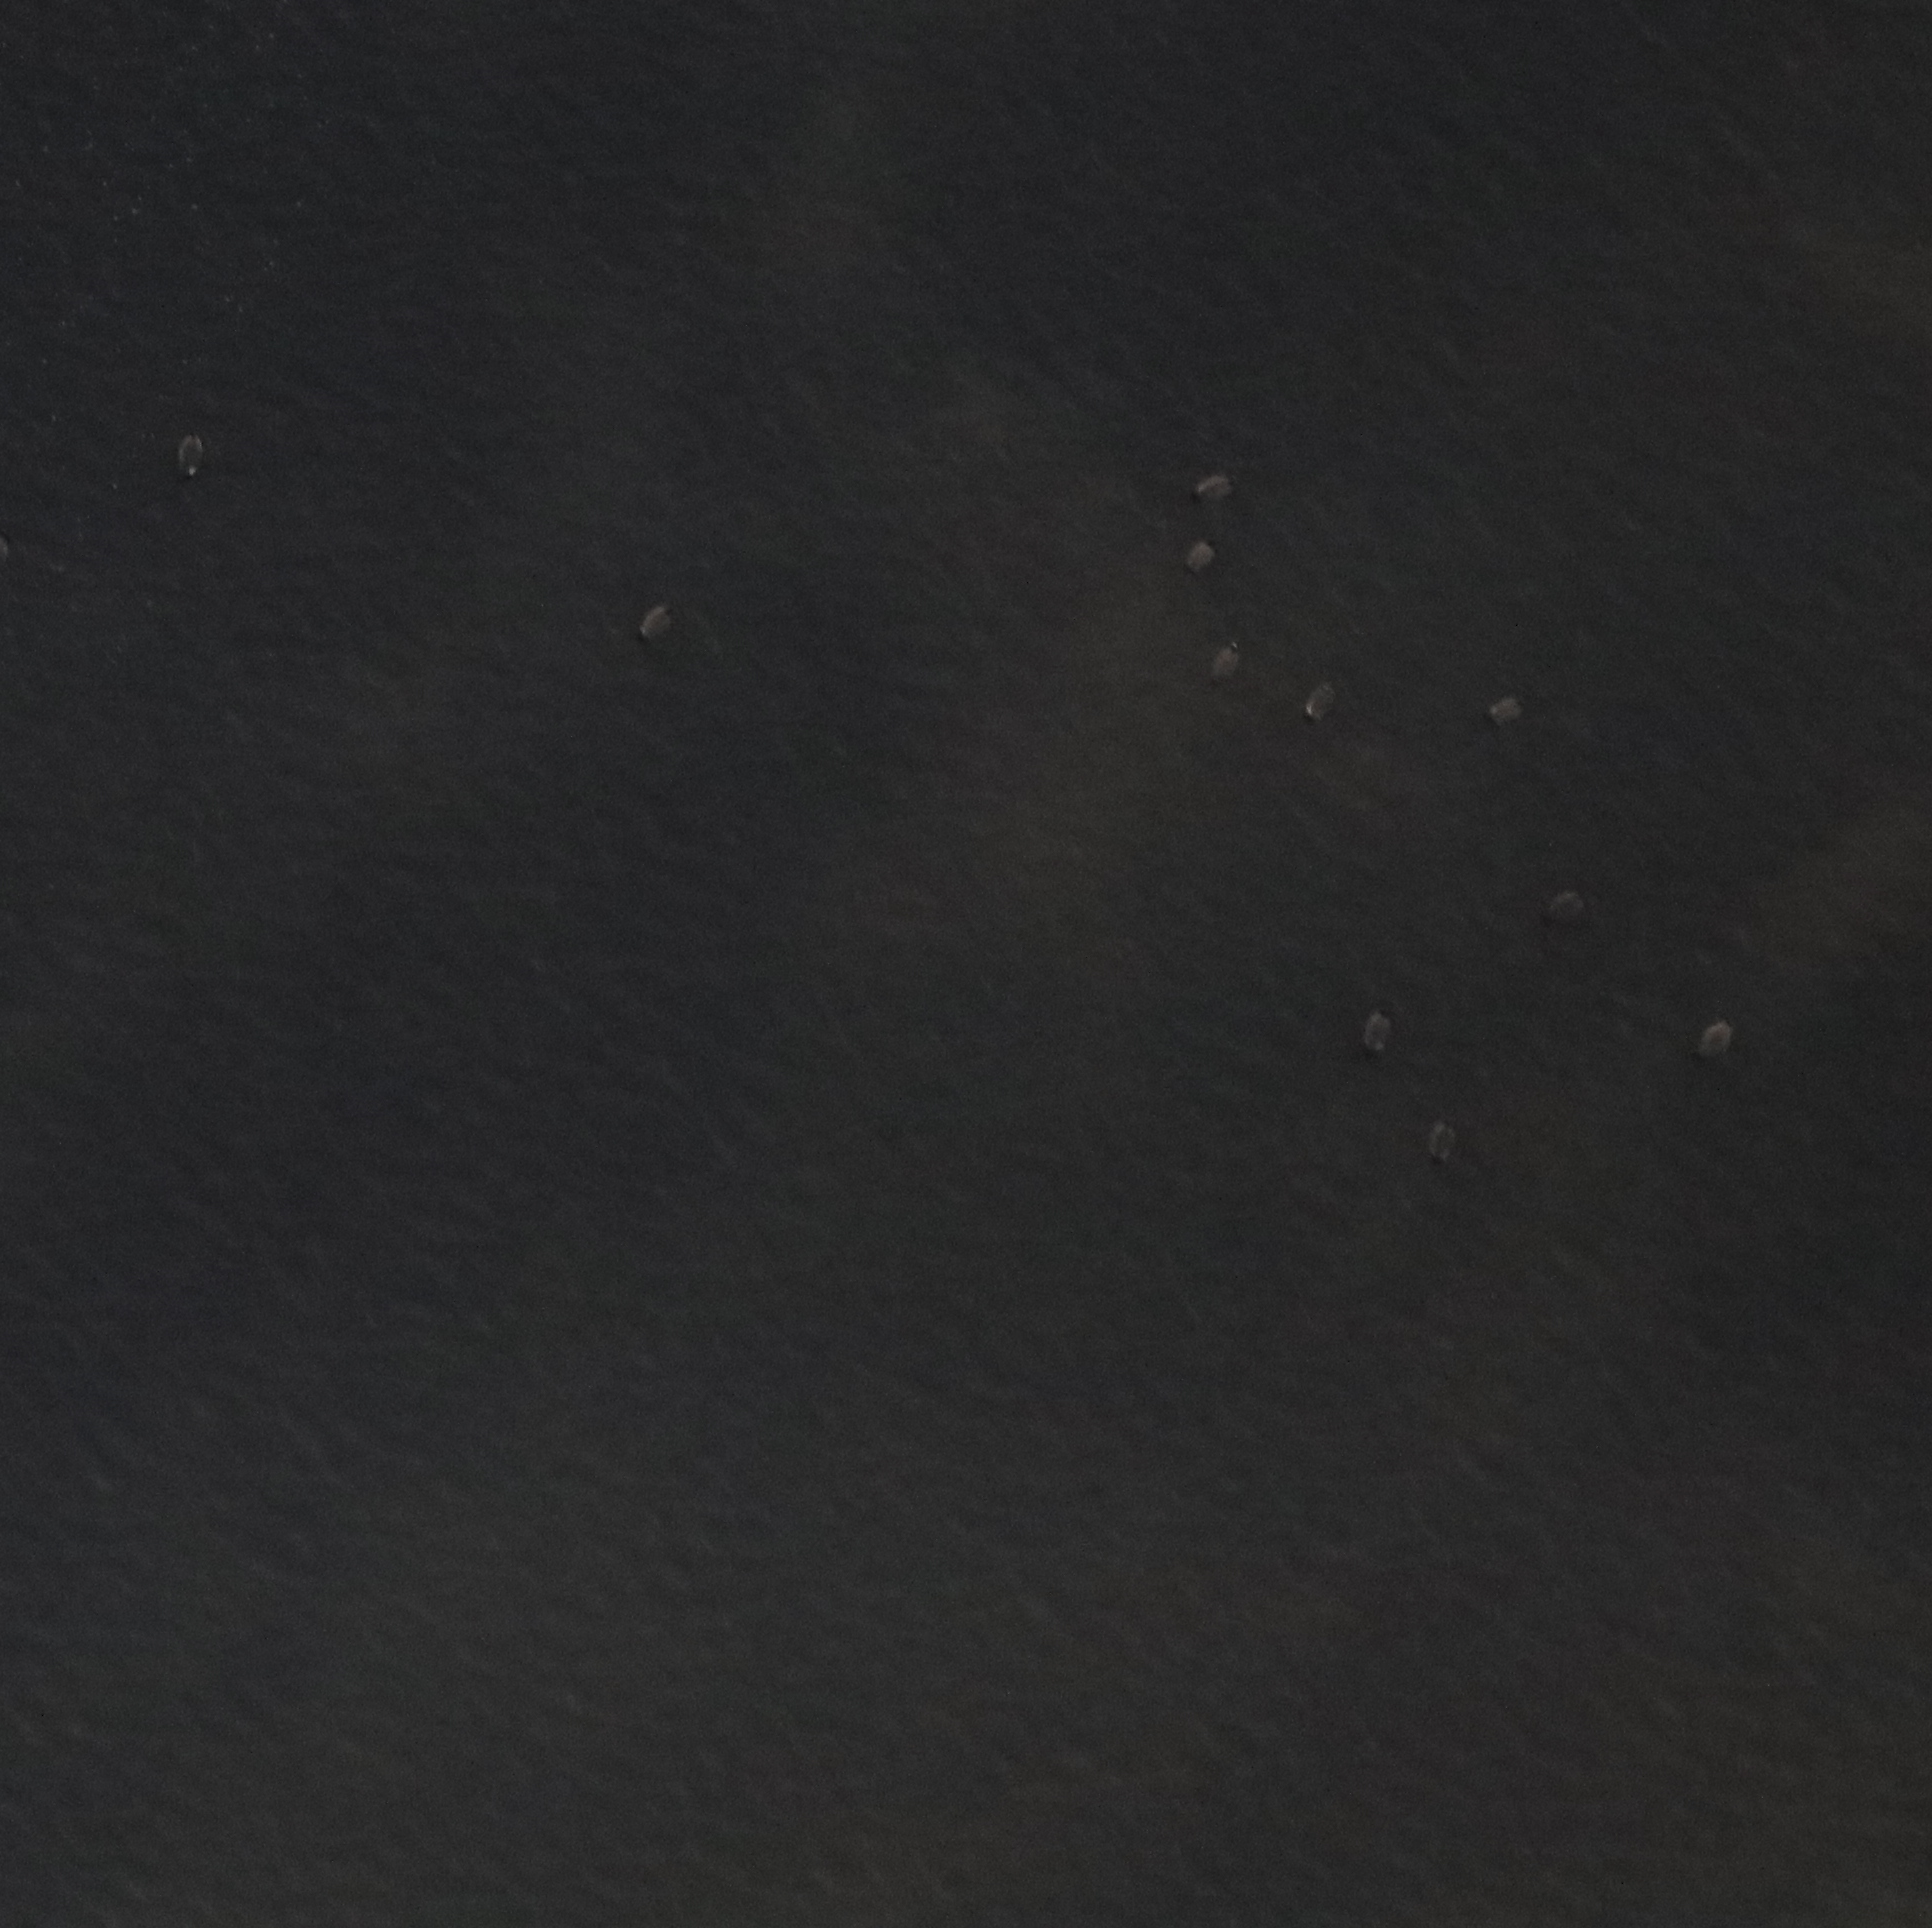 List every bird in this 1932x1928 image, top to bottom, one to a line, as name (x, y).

Canada goose (192, 452)
Canada goose (1213, 487)
Canada goose (1198, 556)
Canada goose (657, 626)
Canada goose (1225, 666)
Canada goose (1322, 701)
Canada goose (1508, 710)
Canada goose (1569, 910)
Canada goose (1379, 1033)
Canada goose (1715, 1040)
Canada goose (1443, 1142)